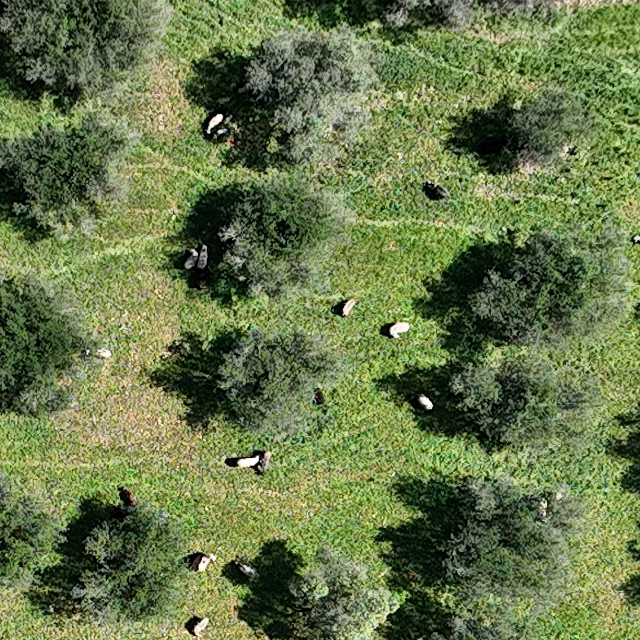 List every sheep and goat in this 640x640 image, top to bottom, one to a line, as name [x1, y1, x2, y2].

sheep [205, 113, 222, 135]
sheep [425, 182, 451, 199]
sheep [633, 233, 639, 244]
sheep [198, 245, 207, 270]
sheep [184, 248, 198, 269]
sheep [341, 298, 359, 317]
sheep [389, 321, 409, 338]
sheep [85, 349, 111, 360]
sheep [313, 388, 325, 404]
sheep [418, 393, 433, 410]
sheep [260, 452, 272, 475]
sheep [237, 455, 259, 469]
sheep [125, 489, 138, 506]
sheep [196, 555, 215, 573]
sheep [235, 561, 256, 578]
sheep [193, 618, 208, 635]